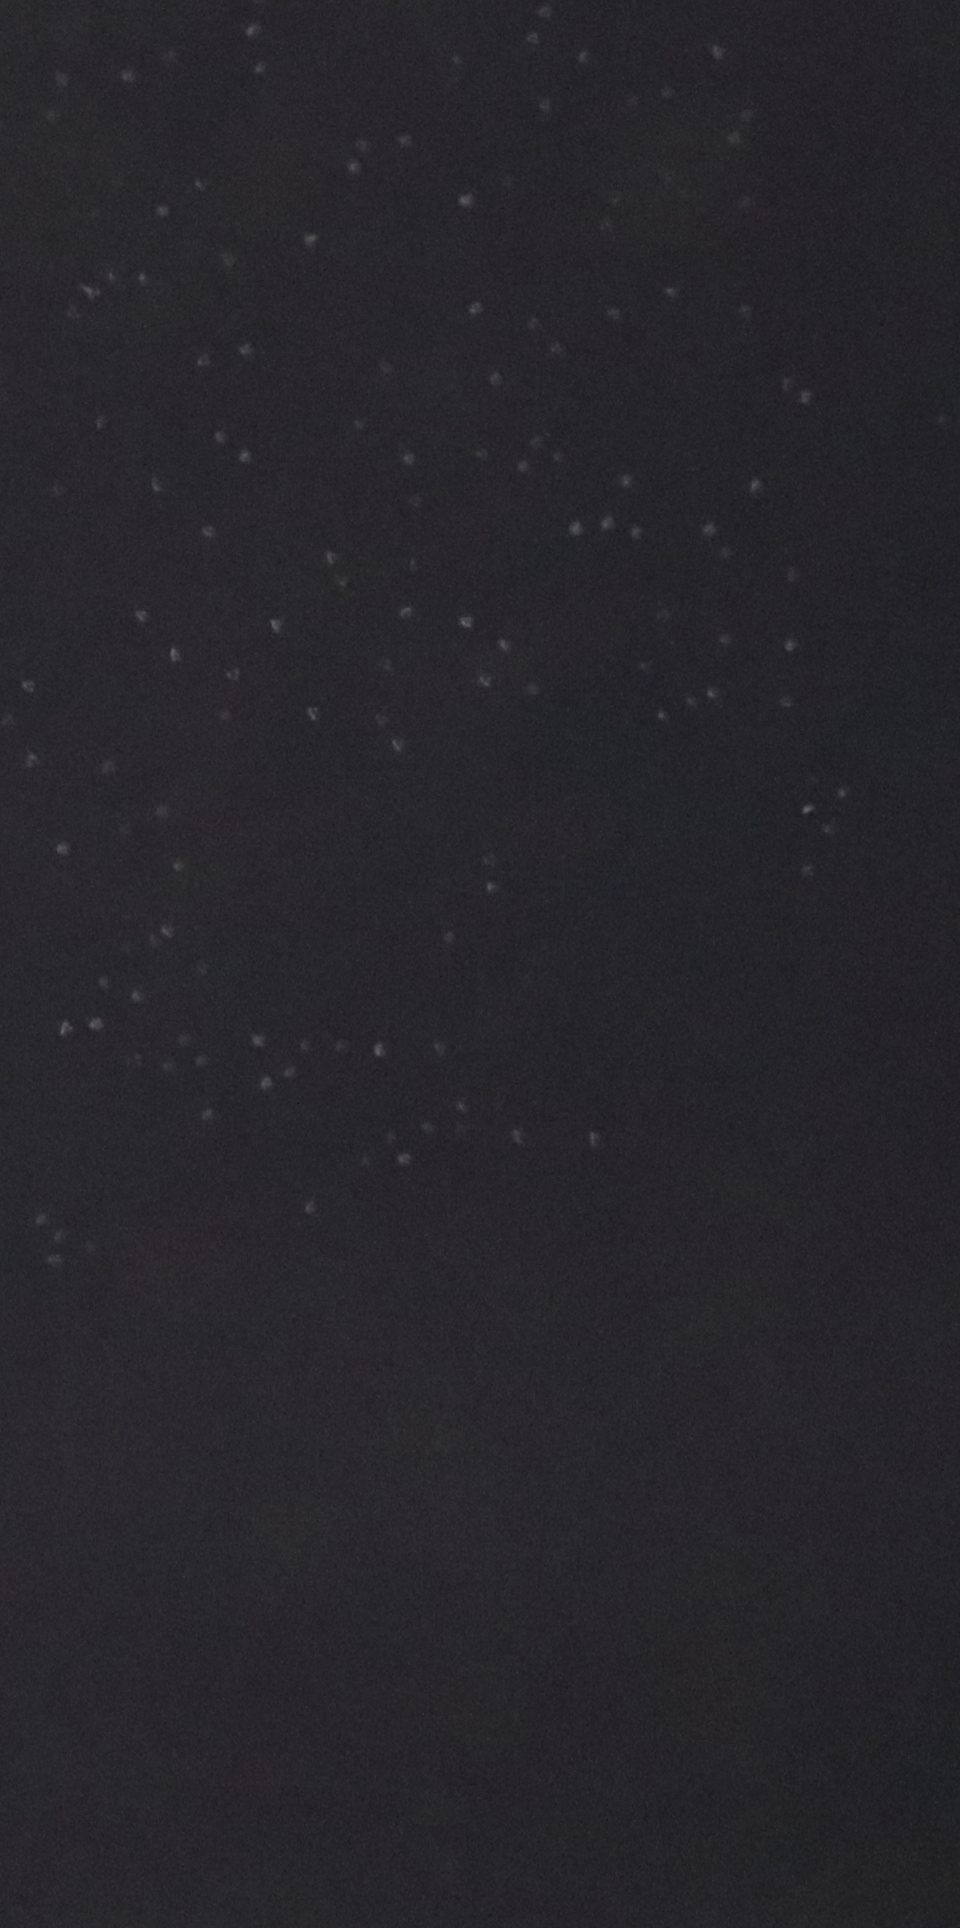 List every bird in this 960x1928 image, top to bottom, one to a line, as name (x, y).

brant (540, 21)
brant (256, 30)
brant (535, 47)
brant (726, 51)
brant (162, 54)
brant (461, 54)
brant (588, 59)
brant (261, 69)
brant (125, 73)
brant (62, 77)
brant (672, 89)
brant (625, 98)
brant (556, 101)
brant (48, 114)
brant (4, 117)
brant (744, 120)
brant (414, 138)
brant (727, 142)
brant (366, 144)
brant (359, 169)
brant (674, 169)
brant (213, 177)
brant (468, 195)
brant (615, 197)
brant (736, 203)
brant (172, 213)
brant (596, 219)
brant (316, 234)
brant (235, 251)
brant (119, 273)
brant (150, 276)
brant (676, 287)
brant (94, 289)
brant (479, 294)
brant (79, 306)
brant (748, 311)
brant (624, 314)
brant (535, 323)
brant (561, 347)
brant (250, 348)
brant (208, 351)
brant (380, 363)
brant (496, 375)
brant (787, 378)
brant (817, 394)
brant (97, 410)
brant (356, 428)
brant (225, 436)
brant (538, 441)
brant (478, 455)
brant (414, 456)
brant (248, 458)
brant (558, 460)
brant (158, 466)
brant (528, 467)
brant (625, 469)
brant (748, 484)
brant (416, 506)
brant (575, 520)
brant (613, 520)
brant (217, 531)
brant (645, 534)
brant (711, 534)
brant (727, 559)
brant (332, 561)
brant (418, 563)
brant (794, 574)
brant (348, 587)
brant (411, 607)
brant (662, 617)
brant (149, 618)
brant (269, 618)
brant (471, 620)
brant (730, 630)
brant (504, 638)
brant (798, 650)
brant (171, 651)
brant (645, 673)
brant (243, 674)
brant (392, 678)
brant (25, 688)
brant (495, 688)
brant (720, 692)
brant (542, 693)
brant (690, 697)
brant (791, 705)
brant (221, 709)
brant (662, 716)
brant (305, 721)
brant (381, 723)
brant (8, 725)
brant (398, 742)
brant (35, 766)
brant (112, 771)
brant (840, 790)
brant (162, 809)
brant (805, 811)
brant (125, 824)
brant (830, 830)
brant (493, 855)
brant (67, 857)
brant (805, 859)
brant (181, 861)
brant (495, 895)
brant (171, 928)
brant (451, 932)
brant (156, 946)
brant (141, 948)
brant (208, 970)
brant (102, 979)
brant (138, 990)
brant (65, 1021)
brant (109, 1025)
brant (183, 1037)
brant (260, 1039)
brant (300, 1046)
brant (384, 1046)
brant (348, 1047)
brant (441, 1050)
brant (140, 1061)
brant (205, 1063)
brant (174, 1070)
brant (289, 1073)
brant (269, 1086)
brant (207, 1107)
brant (472, 1114)
brant (510, 1132)
brant (434, 1133)
brant (584, 1133)
brant (392, 1145)
brant (373, 1162)
brant (412, 1166)
brant (316, 1210)
brant (40, 1215)
brant (67, 1244)
brant (101, 1250)
brant (59, 1263)